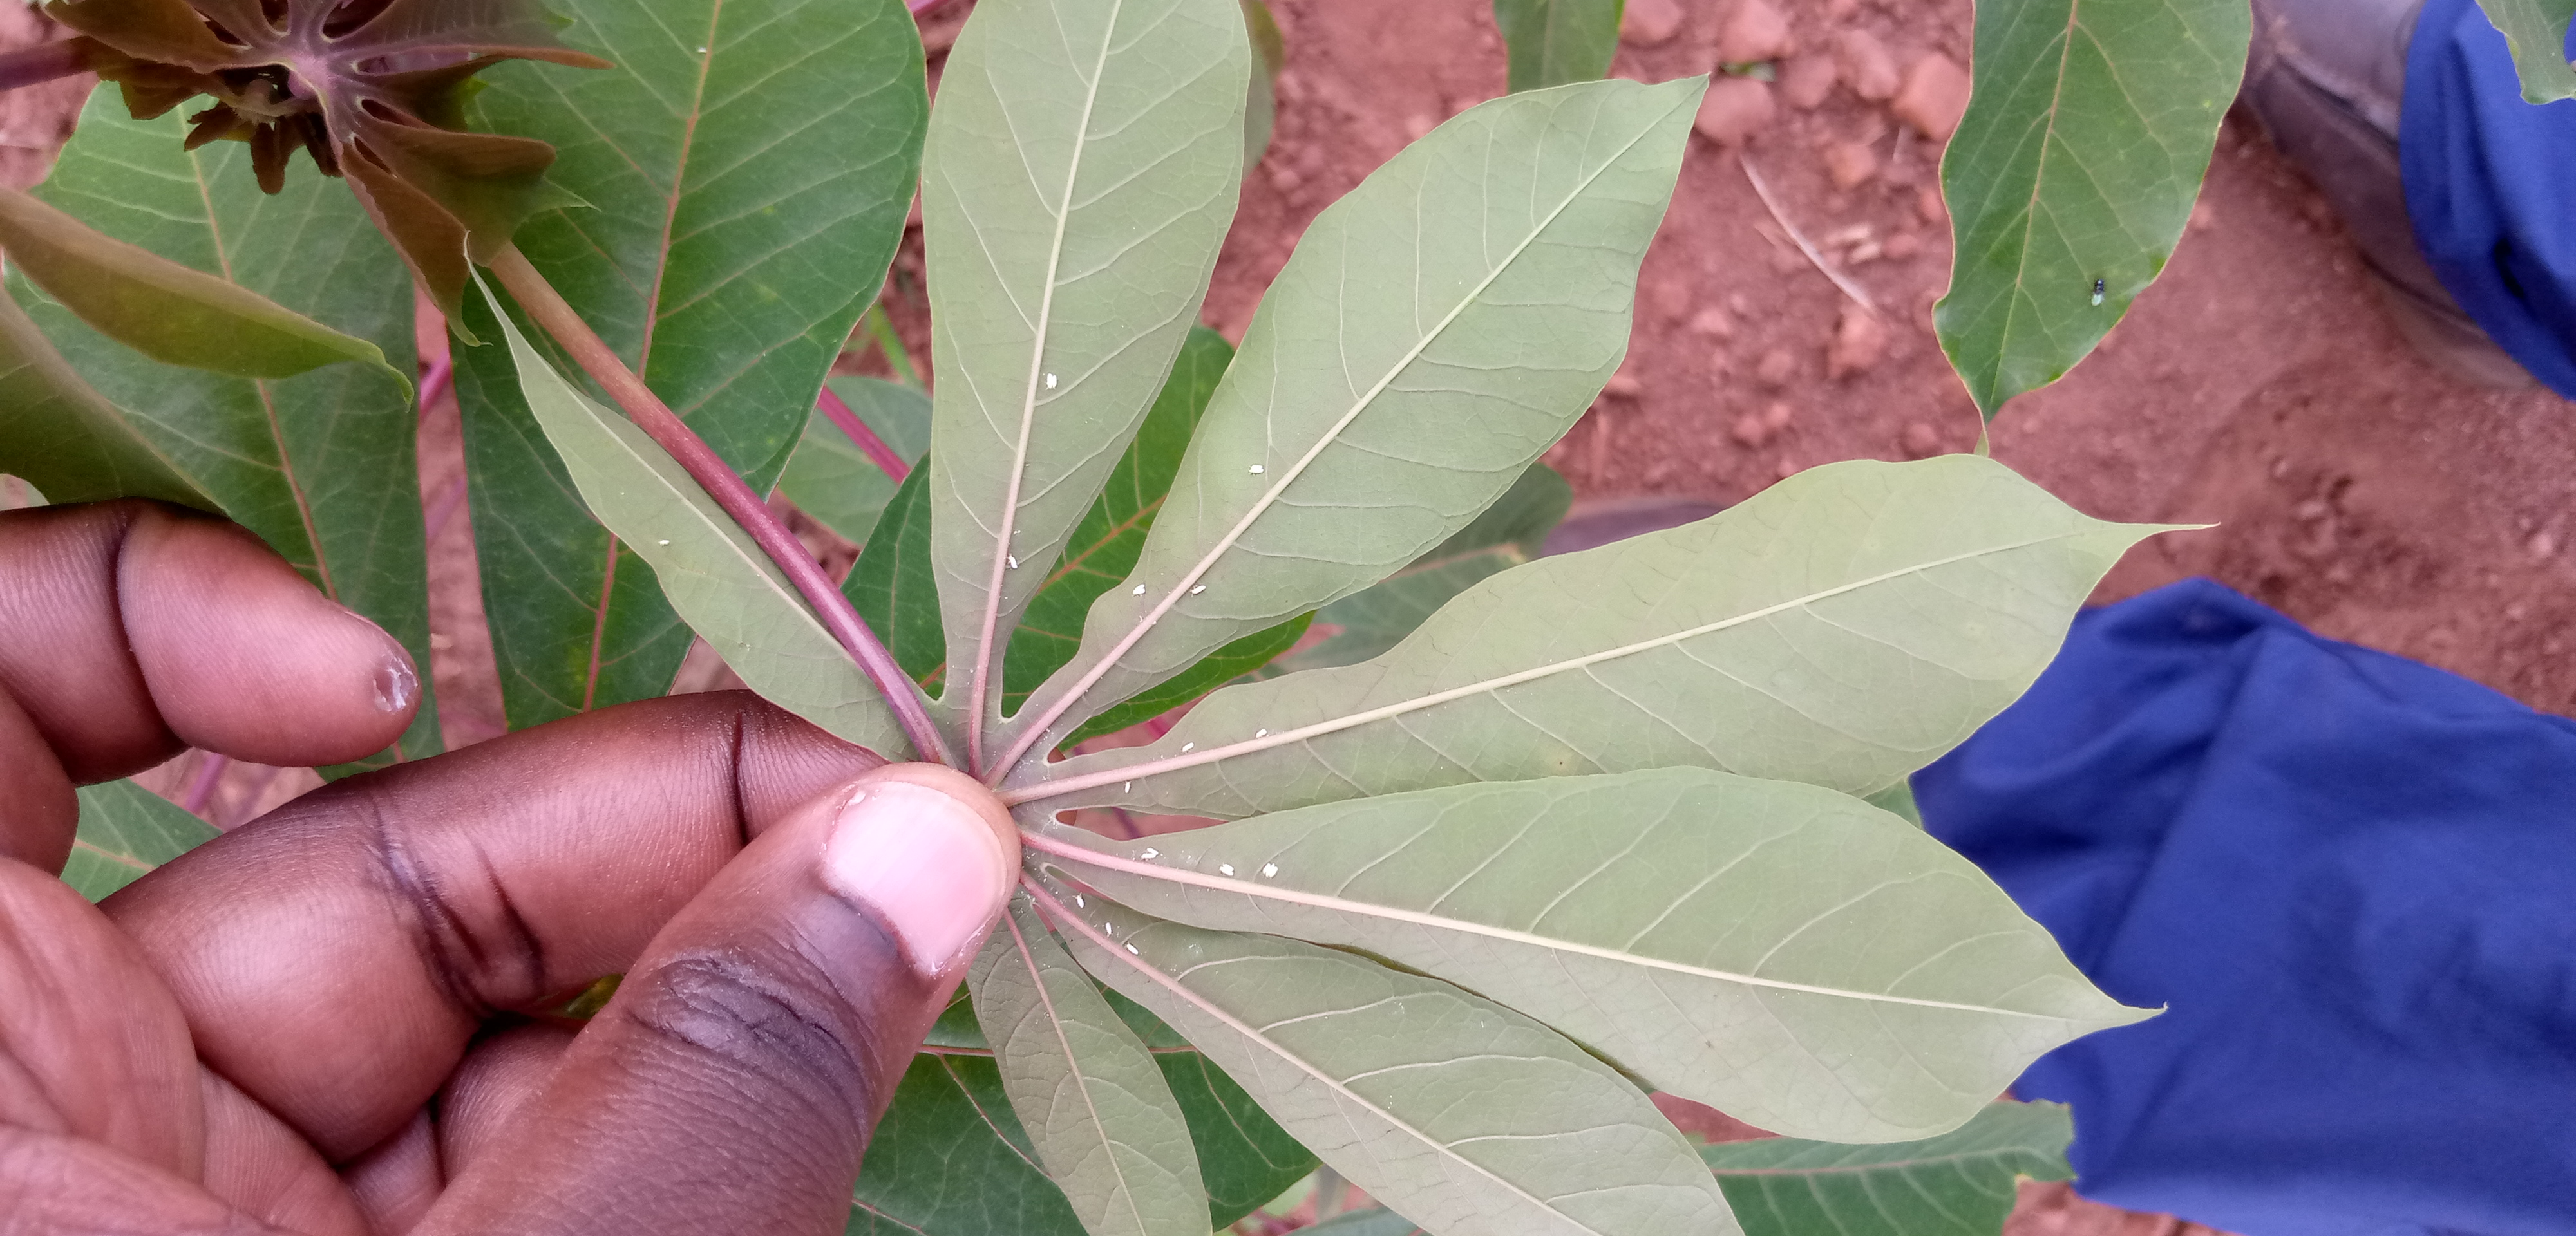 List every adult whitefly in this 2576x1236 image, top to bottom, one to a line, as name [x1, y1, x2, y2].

whitefly [1040, 369, 1076, 396]
whitefly [1042, 372, 1059, 398]
whitefly [1238, 454, 1275, 485]
whitefly [647, 518, 680, 566]
whitefly [994, 549, 1023, 574]
whitefly [1186, 578, 1209, 605]
whitefly [1122, 582, 1150, 605]
whitefly [1248, 724, 1280, 750]
whitefly [1175, 731, 1200, 767]
whitefly [1117, 776, 1139, 804]
whitefly [1133, 838, 1170, 873]
whitefly [1264, 851, 1285, 883]
whitefly [1255, 852, 1289, 886]
whitefly [1213, 854, 1242, 887]
whitefly [1207, 860, 1238, 894]
whitefly [1258, 861, 1283, 883]
whitefly [1072, 876, 1092, 919]
whitefly [1098, 915, 1116, 948]
whitefly [1121, 939, 1146, 964]